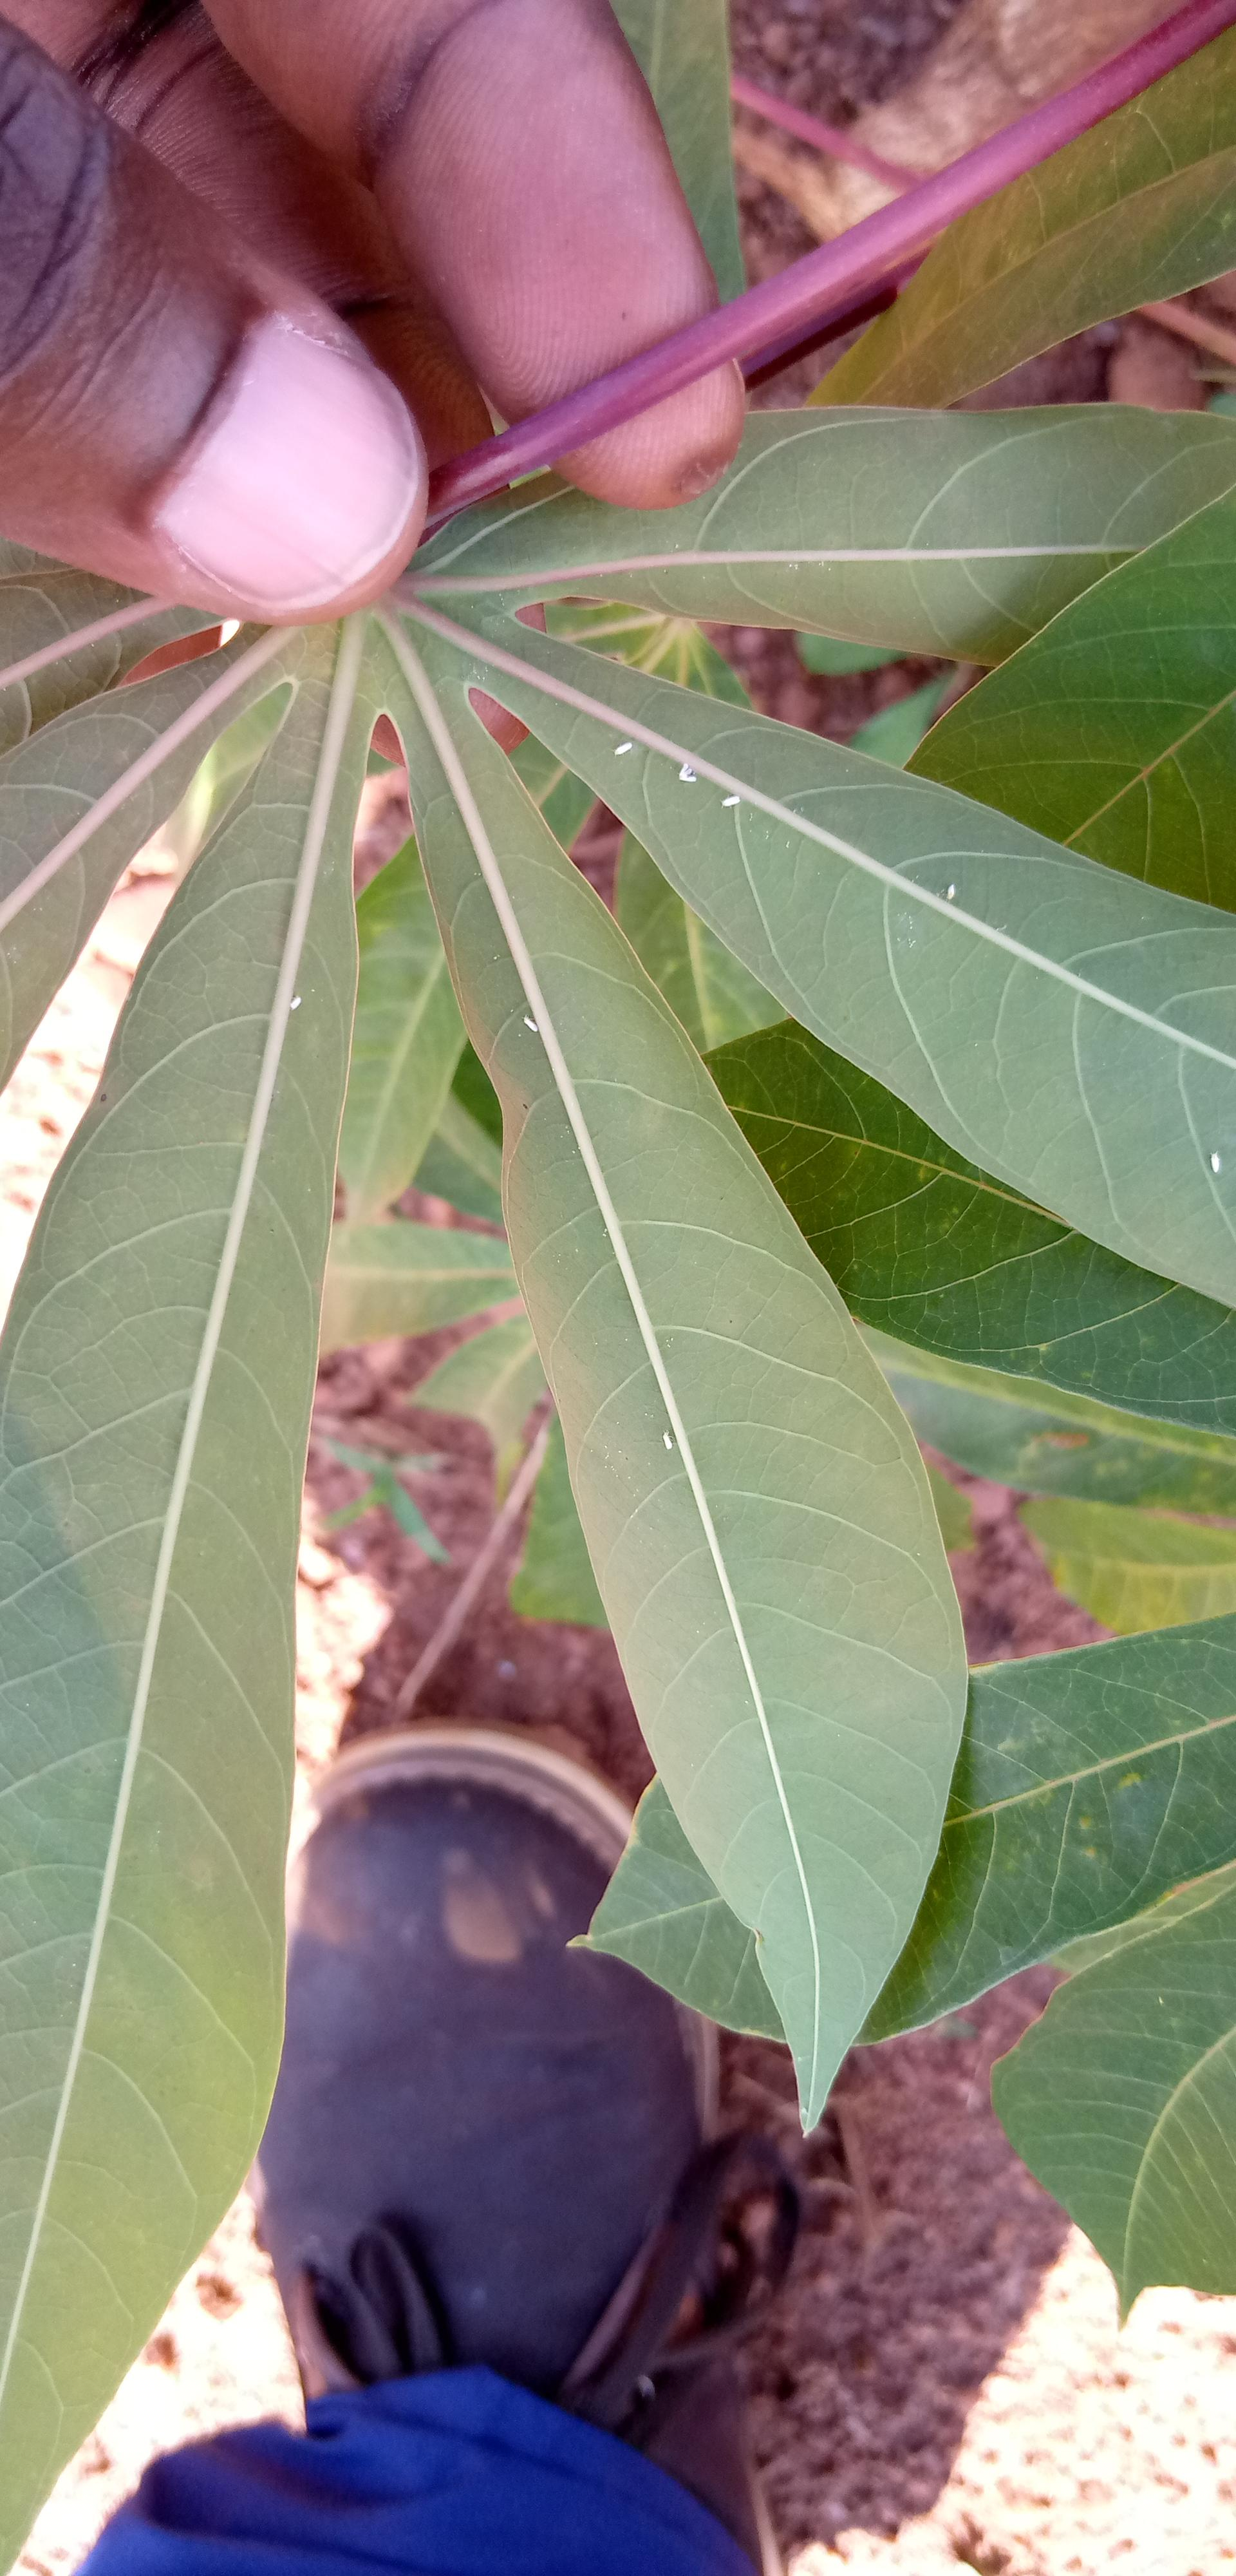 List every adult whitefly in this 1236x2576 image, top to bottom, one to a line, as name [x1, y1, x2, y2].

whitefly [604, 728, 636, 762]
whitefly [666, 752, 700, 792]
whitefly [711, 785, 747, 823]
whitefly [937, 867, 958, 916]
whitefly [277, 981, 309, 1020]
whitefly [509, 1006, 544, 1046]
whitefly [1198, 1142, 1228, 1191]
whitefly [650, 1417, 679, 1461]